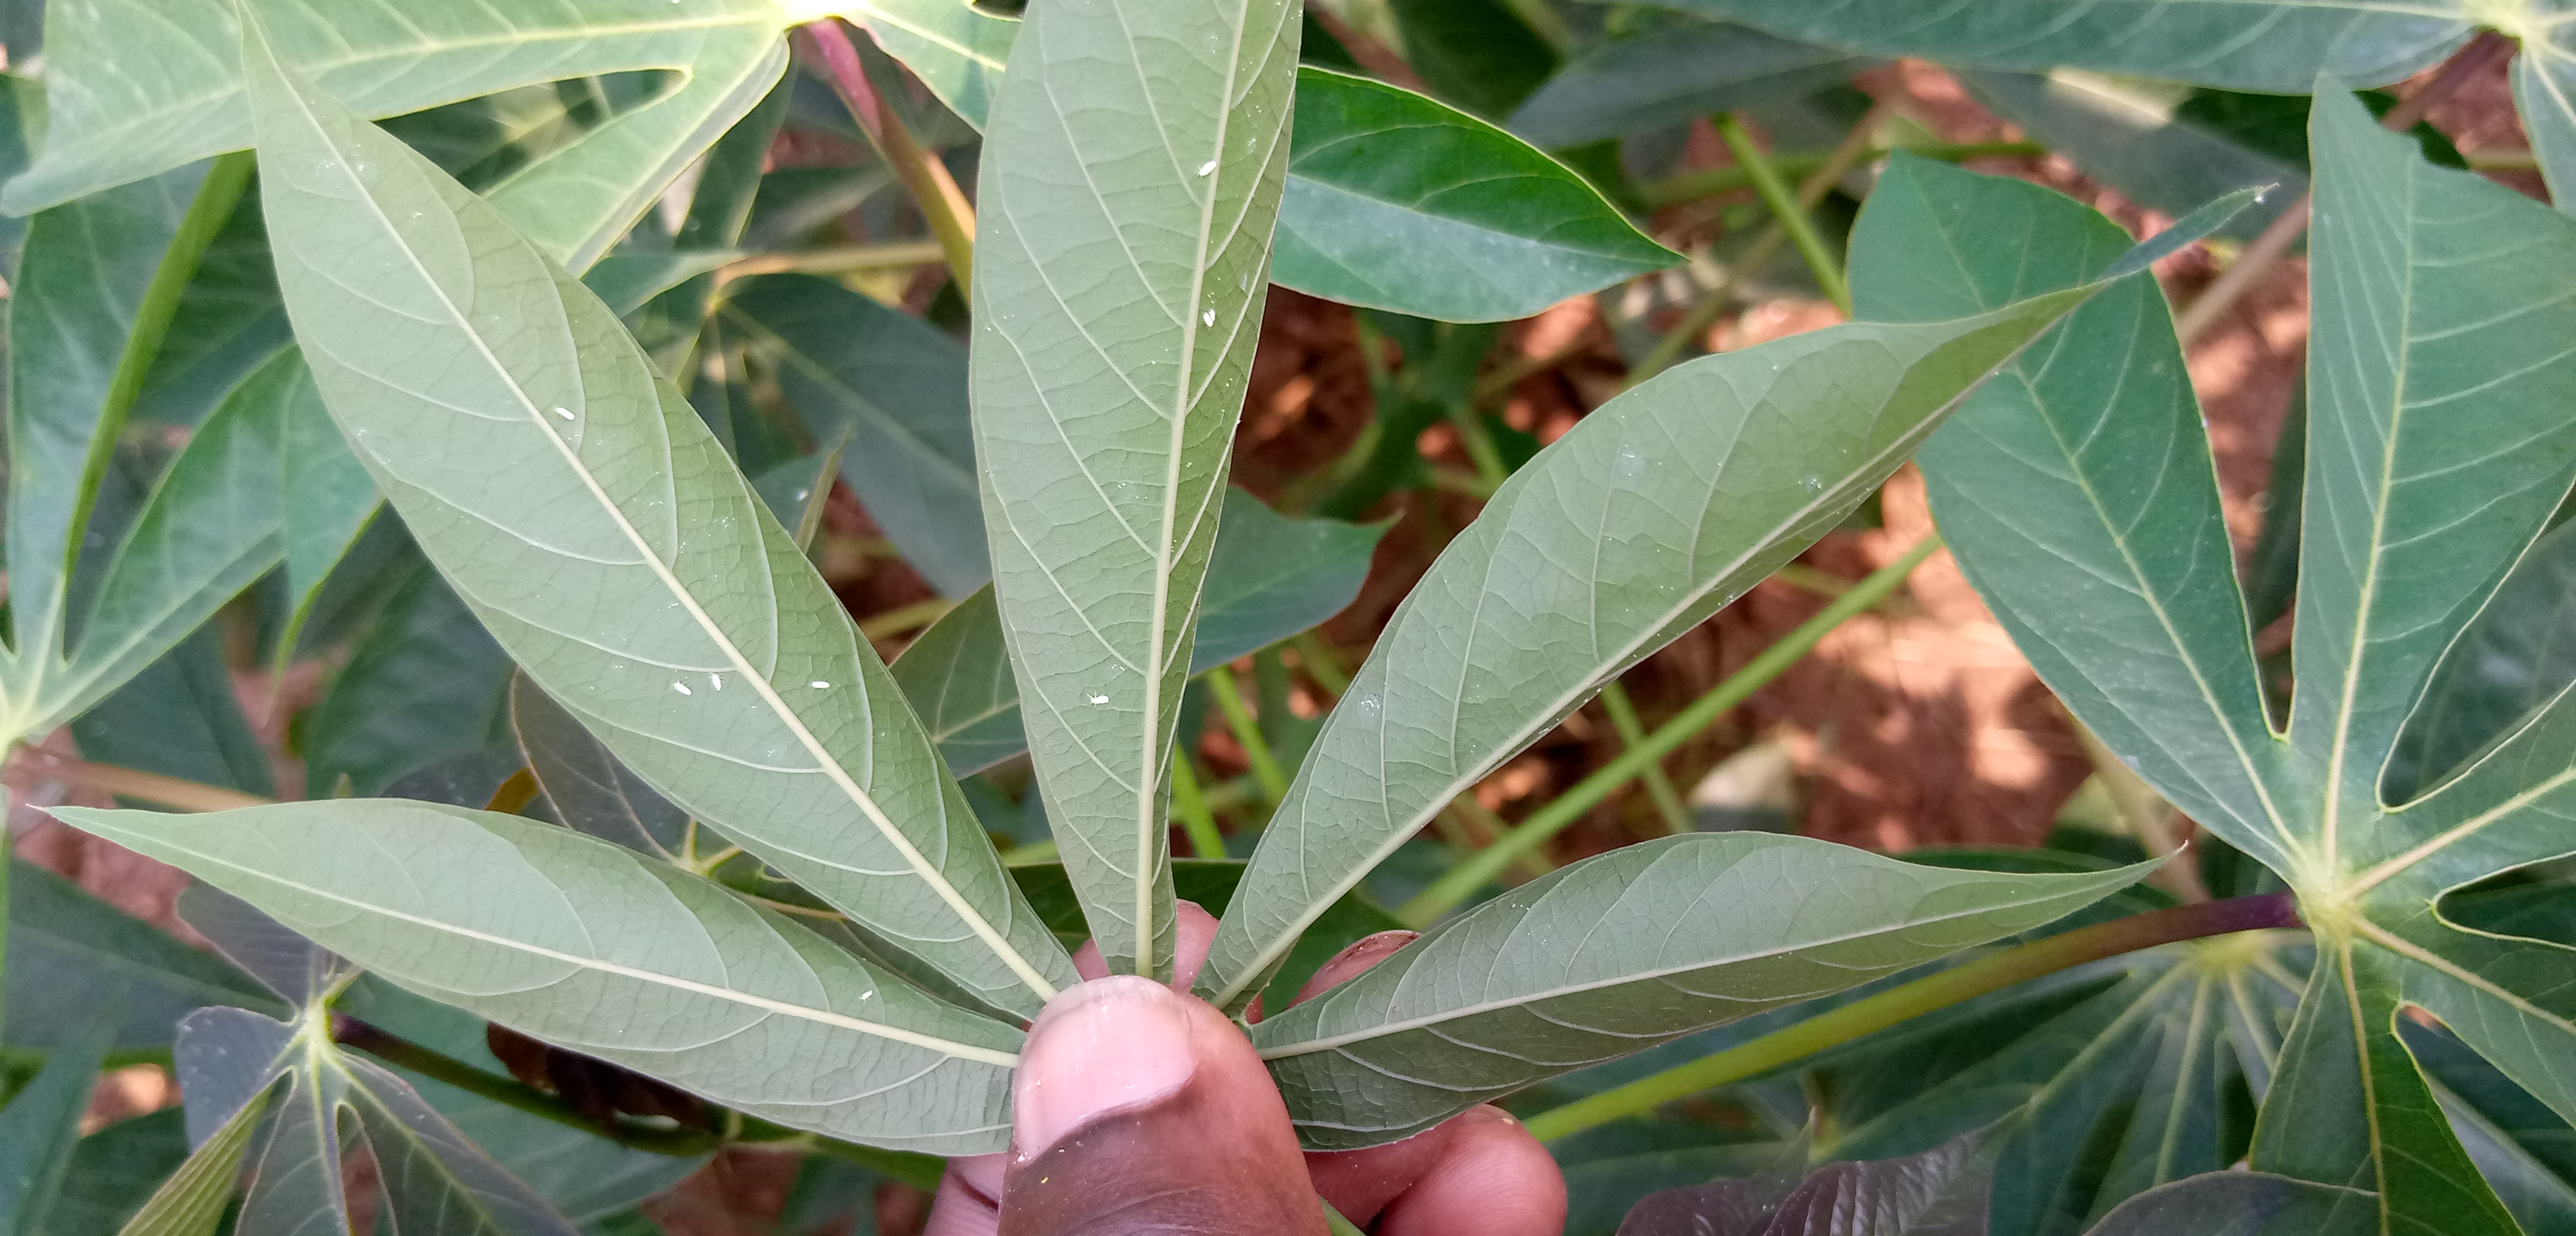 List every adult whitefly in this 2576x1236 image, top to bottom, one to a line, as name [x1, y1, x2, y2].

whitefly [1196, 156, 1220, 178]
whitefly [1200, 301, 1221, 333]
whitefly [551, 403, 578, 424]
whitefly [706, 668, 727, 695]
whitefly [671, 678, 698, 701]
whitefly [808, 678, 837, 694]
whitefly [1087, 691, 1114, 709]
whitefly [858, 988, 877, 1006]